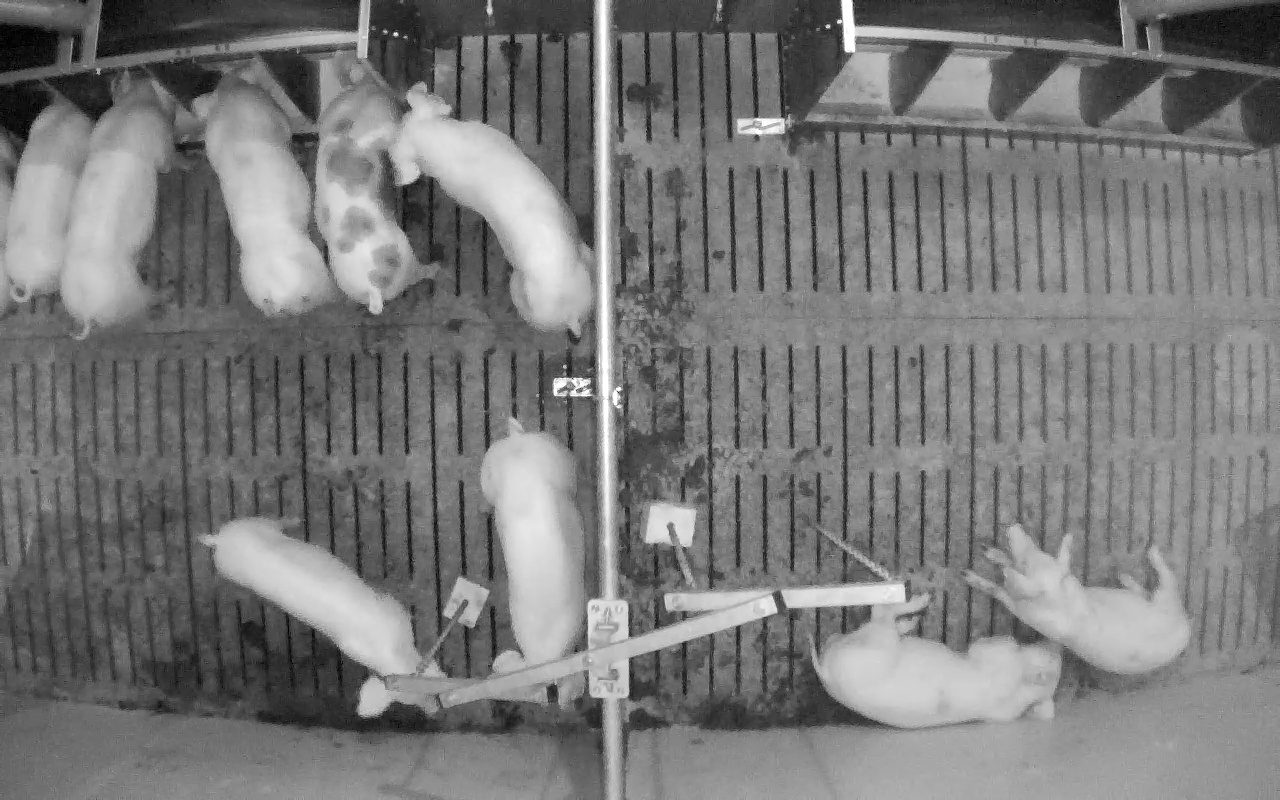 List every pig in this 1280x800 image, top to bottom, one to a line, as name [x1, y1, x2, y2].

pig [311, 51, 440, 316]
pig [192, 65, 340, 321]
pig [59, 73, 199, 341]
pig [386, 81, 596, 339]
pig [2, 102, 95, 309]
pig [480, 416, 587, 714]
pig [194, 515, 448, 722]
pig [964, 522, 1194, 680]
pig [809, 594, 1065, 733]